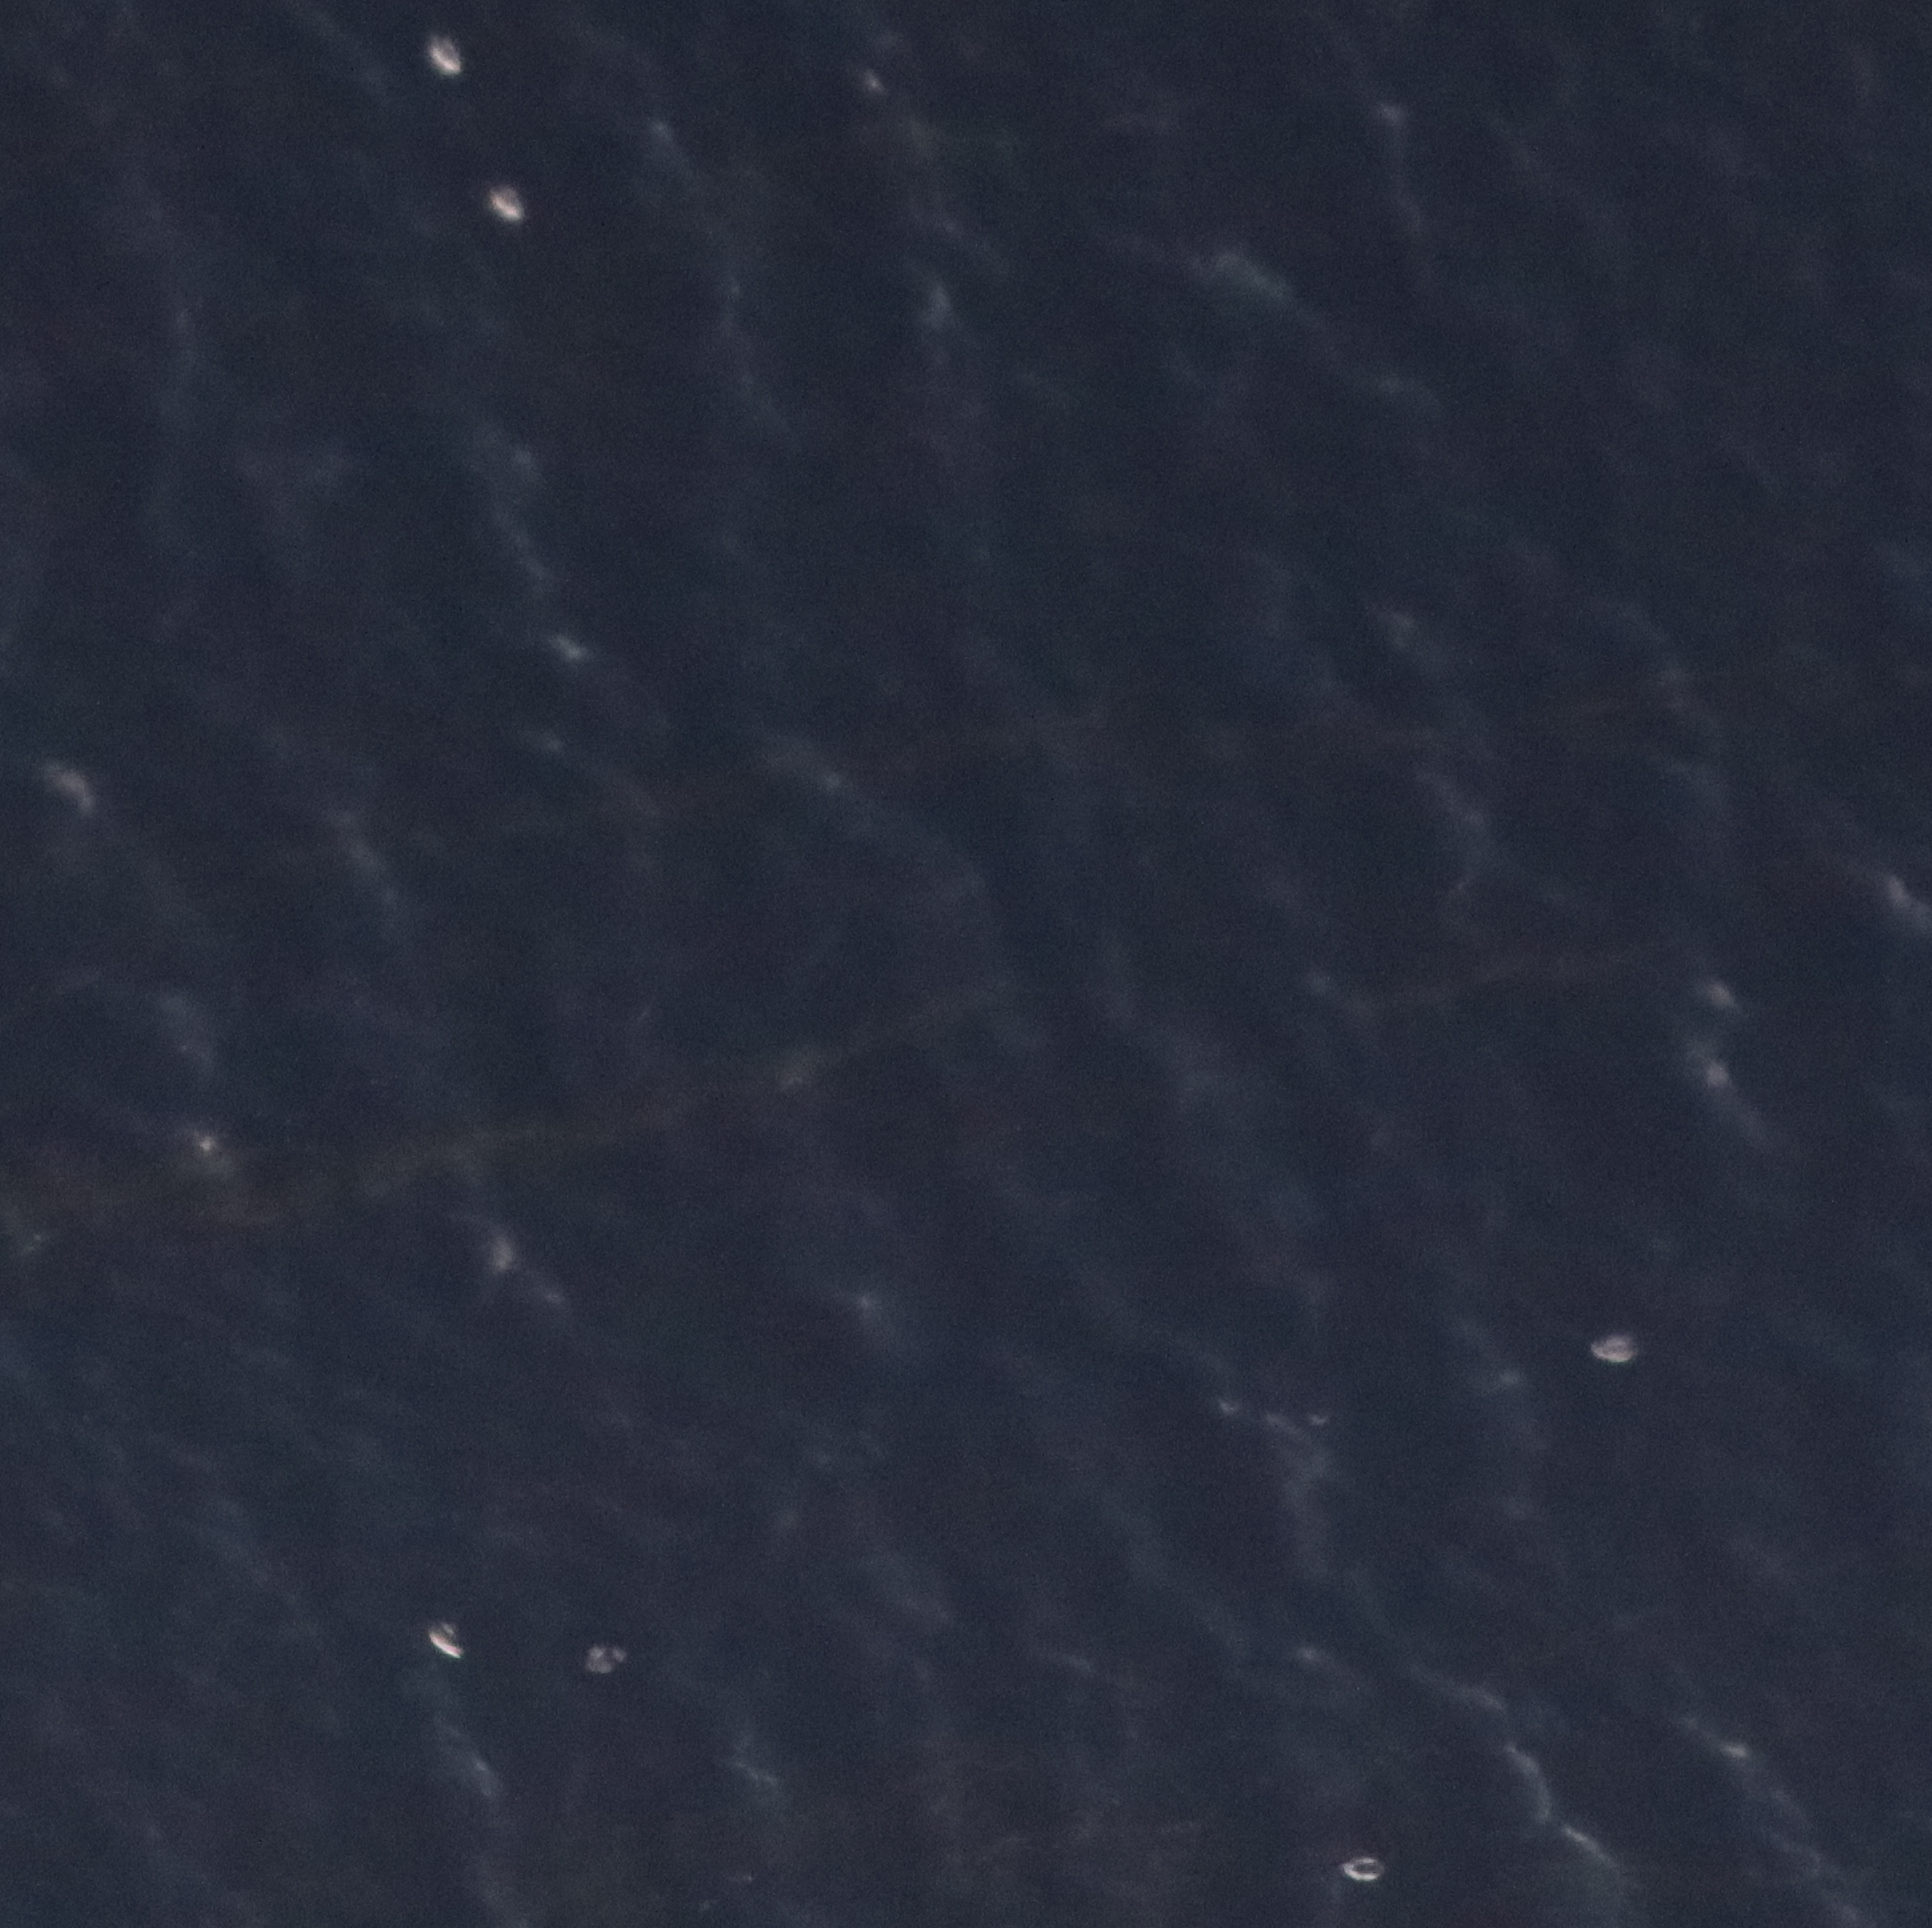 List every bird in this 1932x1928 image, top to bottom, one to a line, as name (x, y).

brant (448, 51)
brant (506, 196)
brant (1619, 1346)
brant (448, 1639)
brant (602, 1657)
brant (1366, 1869)